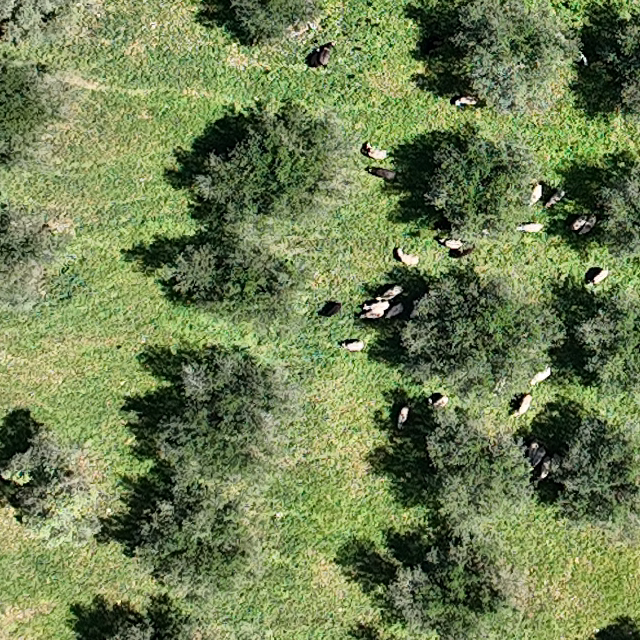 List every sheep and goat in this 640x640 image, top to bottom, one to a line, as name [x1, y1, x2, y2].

sheep [319, 41, 336, 66]
sheep [571, 49, 588, 65]
sheep [455, 97, 478, 107]
sheep [367, 141, 387, 160]
sheep [367, 167, 399, 182]
sheep [529, 184, 542, 207]
sheep [544, 190, 564, 208]
sheep [578, 213, 596, 236]
sheep [571, 214, 588, 231]
sheep [517, 222, 544, 233]
sheep [433, 235, 463, 249]
sheep [450, 244, 474, 258]
sheep [398, 247, 419, 266]
sheep [587, 266, 608, 287]
sheep [375, 285, 404, 301]
sheep [410, 299, 419, 318]
sheep [363, 301, 389, 310]
sheep [319, 302, 342, 317]
sheep [385, 303, 402, 320]
sheep [359, 308, 385, 318]
sheep [342, 339, 364, 352]
sheep [529, 367, 550, 388]
sheep [492, 376, 507, 395]
sheep [433, 394, 449, 411]
sheep [513, 394, 532, 418]
sheep [397, 407, 408, 429]
sheep [529, 441, 538, 458]
sheep [529, 445, 545, 470]
sheep [536, 456, 549, 481]